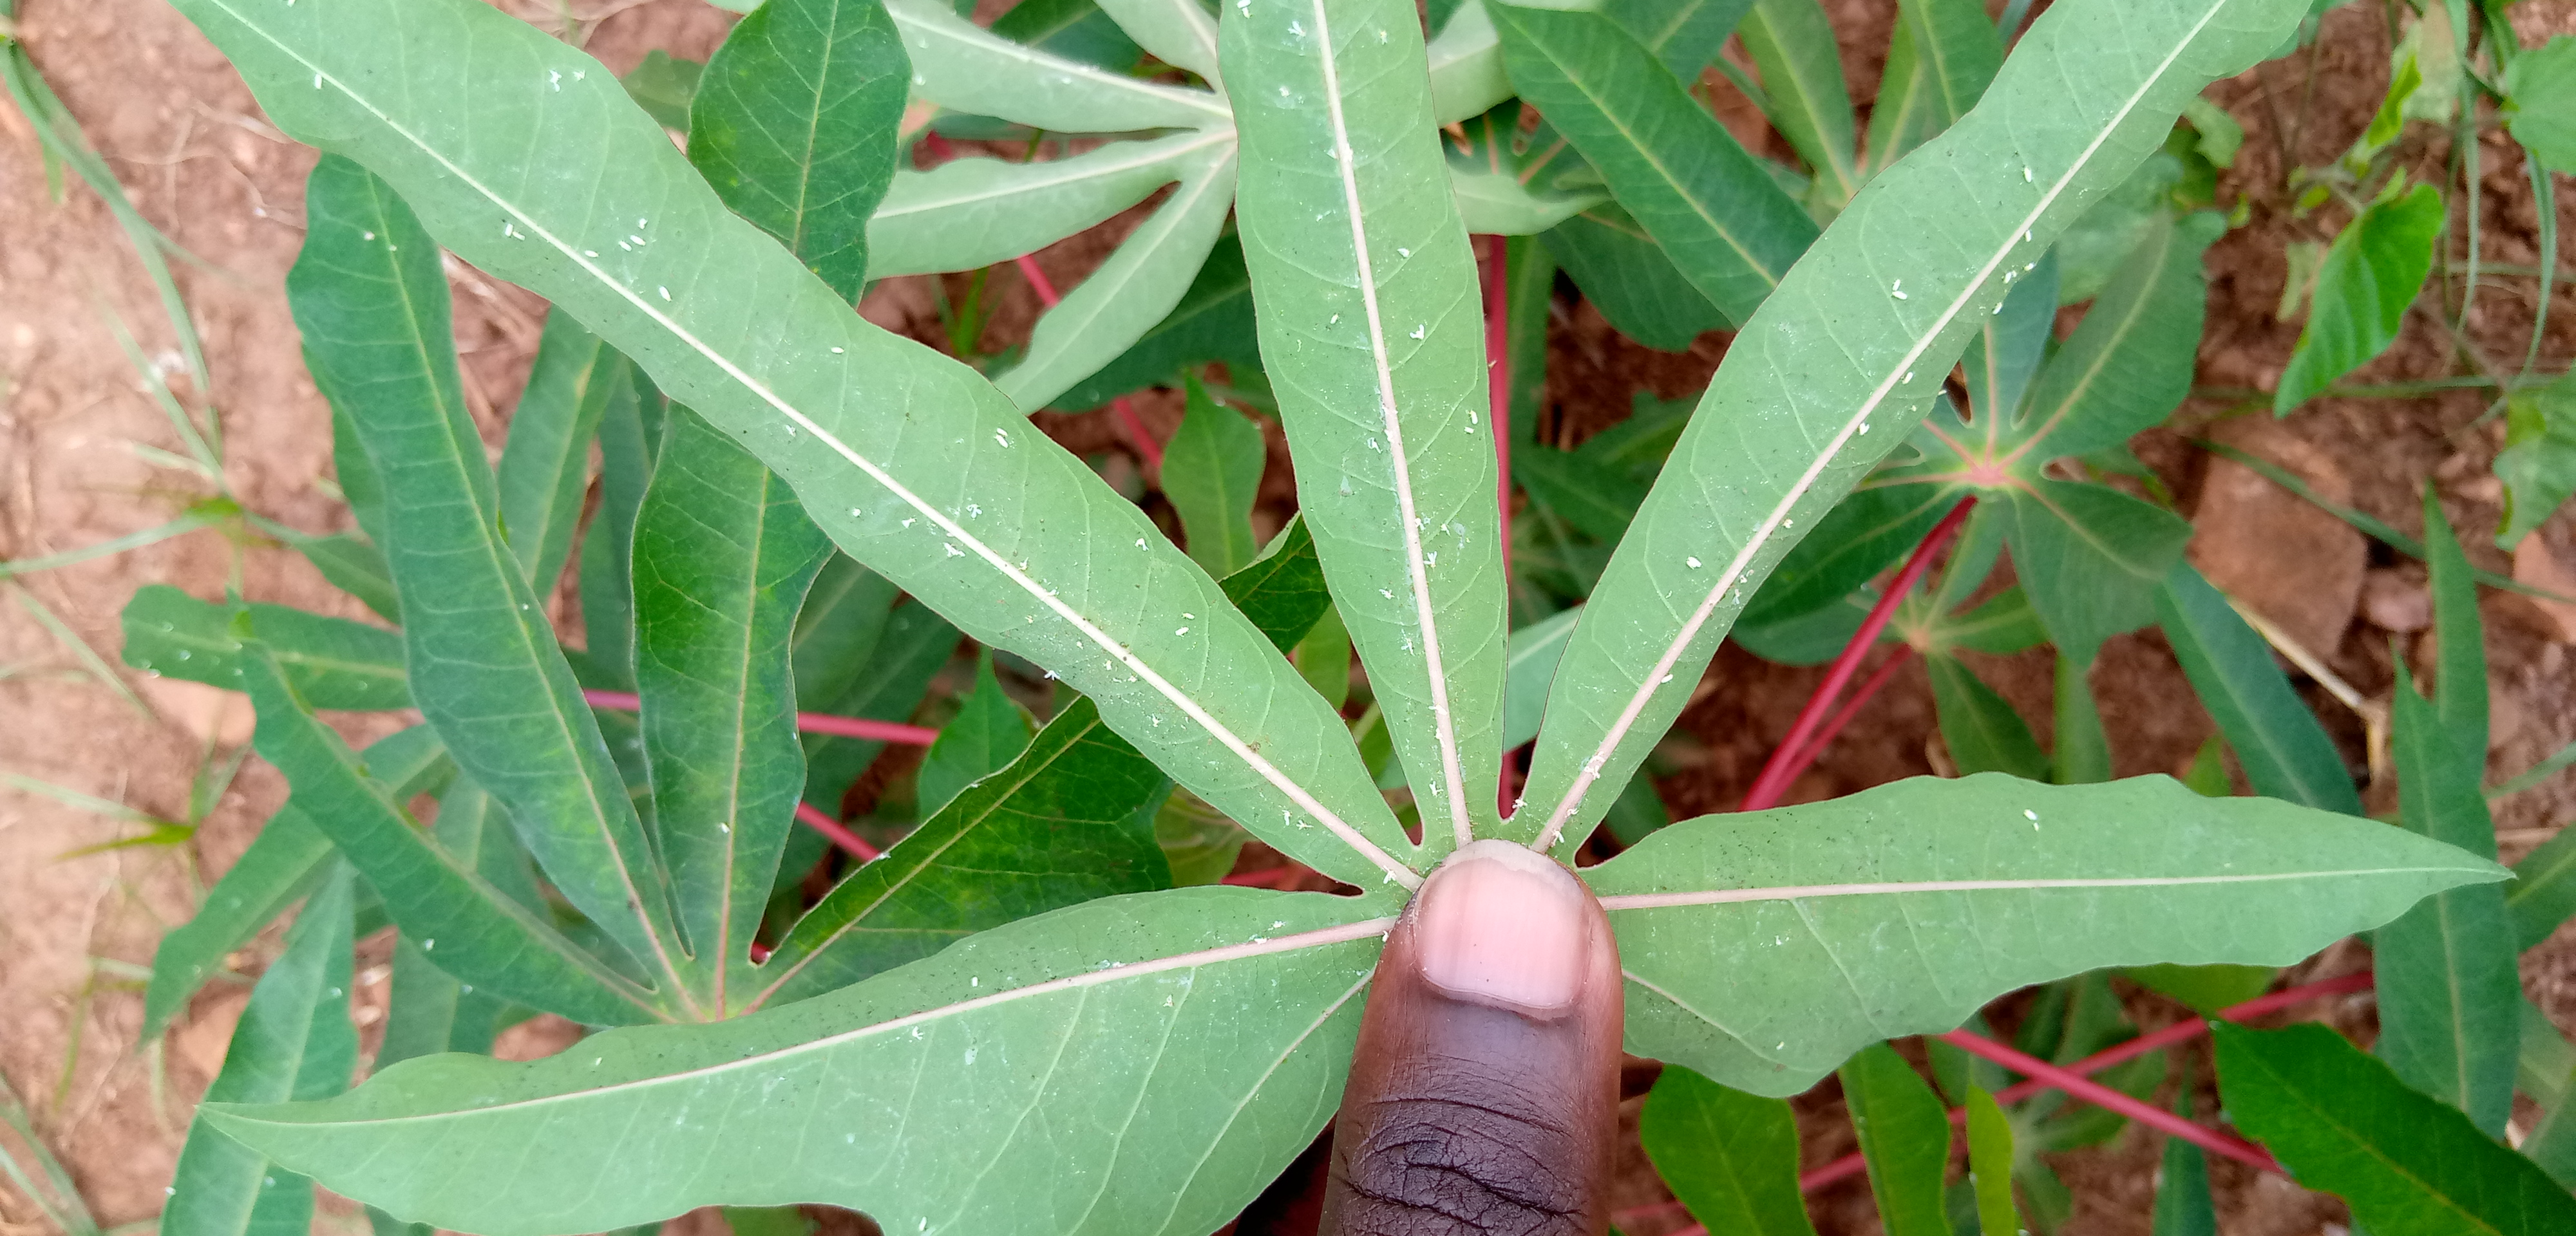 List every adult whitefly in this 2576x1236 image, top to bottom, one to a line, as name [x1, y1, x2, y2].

whitefly [303, 70, 329, 98]
whitefly [2018, 157, 2034, 180]
whitefly [492, 218, 528, 250]
whitefly [495, 219, 526, 245]
whitefly [2020, 221, 2040, 243]
whitefly [616, 229, 656, 259]
whitefly [617, 229, 647, 256]
whitefly [1388, 238, 1417, 262]
whitefly [575, 242, 601, 273]
whitefly [2025, 257, 2043, 277]
whitefly [1883, 266, 1927, 309]
whitefly [1996, 268, 2029, 289]
whitefly [651, 283, 678, 306]
whitefly [1991, 294, 2011, 321]
whitefly [1320, 308, 1344, 335]
whitefly [1404, 315, 1437, 349]
whitefly [824, 337, 857, 360]
whitefly [1900, 363, 1920, 385]
whitefly [1466, 399, 1488, 440]
whitefly [981, 415, 1012, 452]
whitefly [985, 417, 1030, 452]
whitefly [1850, 420, 1888, 440]
whitefly [1777, 510, 1802, 530]
whitefly [1670, 548, 1706, 579]
whitefly [1178, 598, 1205, 623]
whitefly [1168, 624, 1199, 648]
whitefly [1659, 671, 1683, 691]
whitefly [2018, 798, 2058, 850]
whitefly [956, 964, 989, 997]